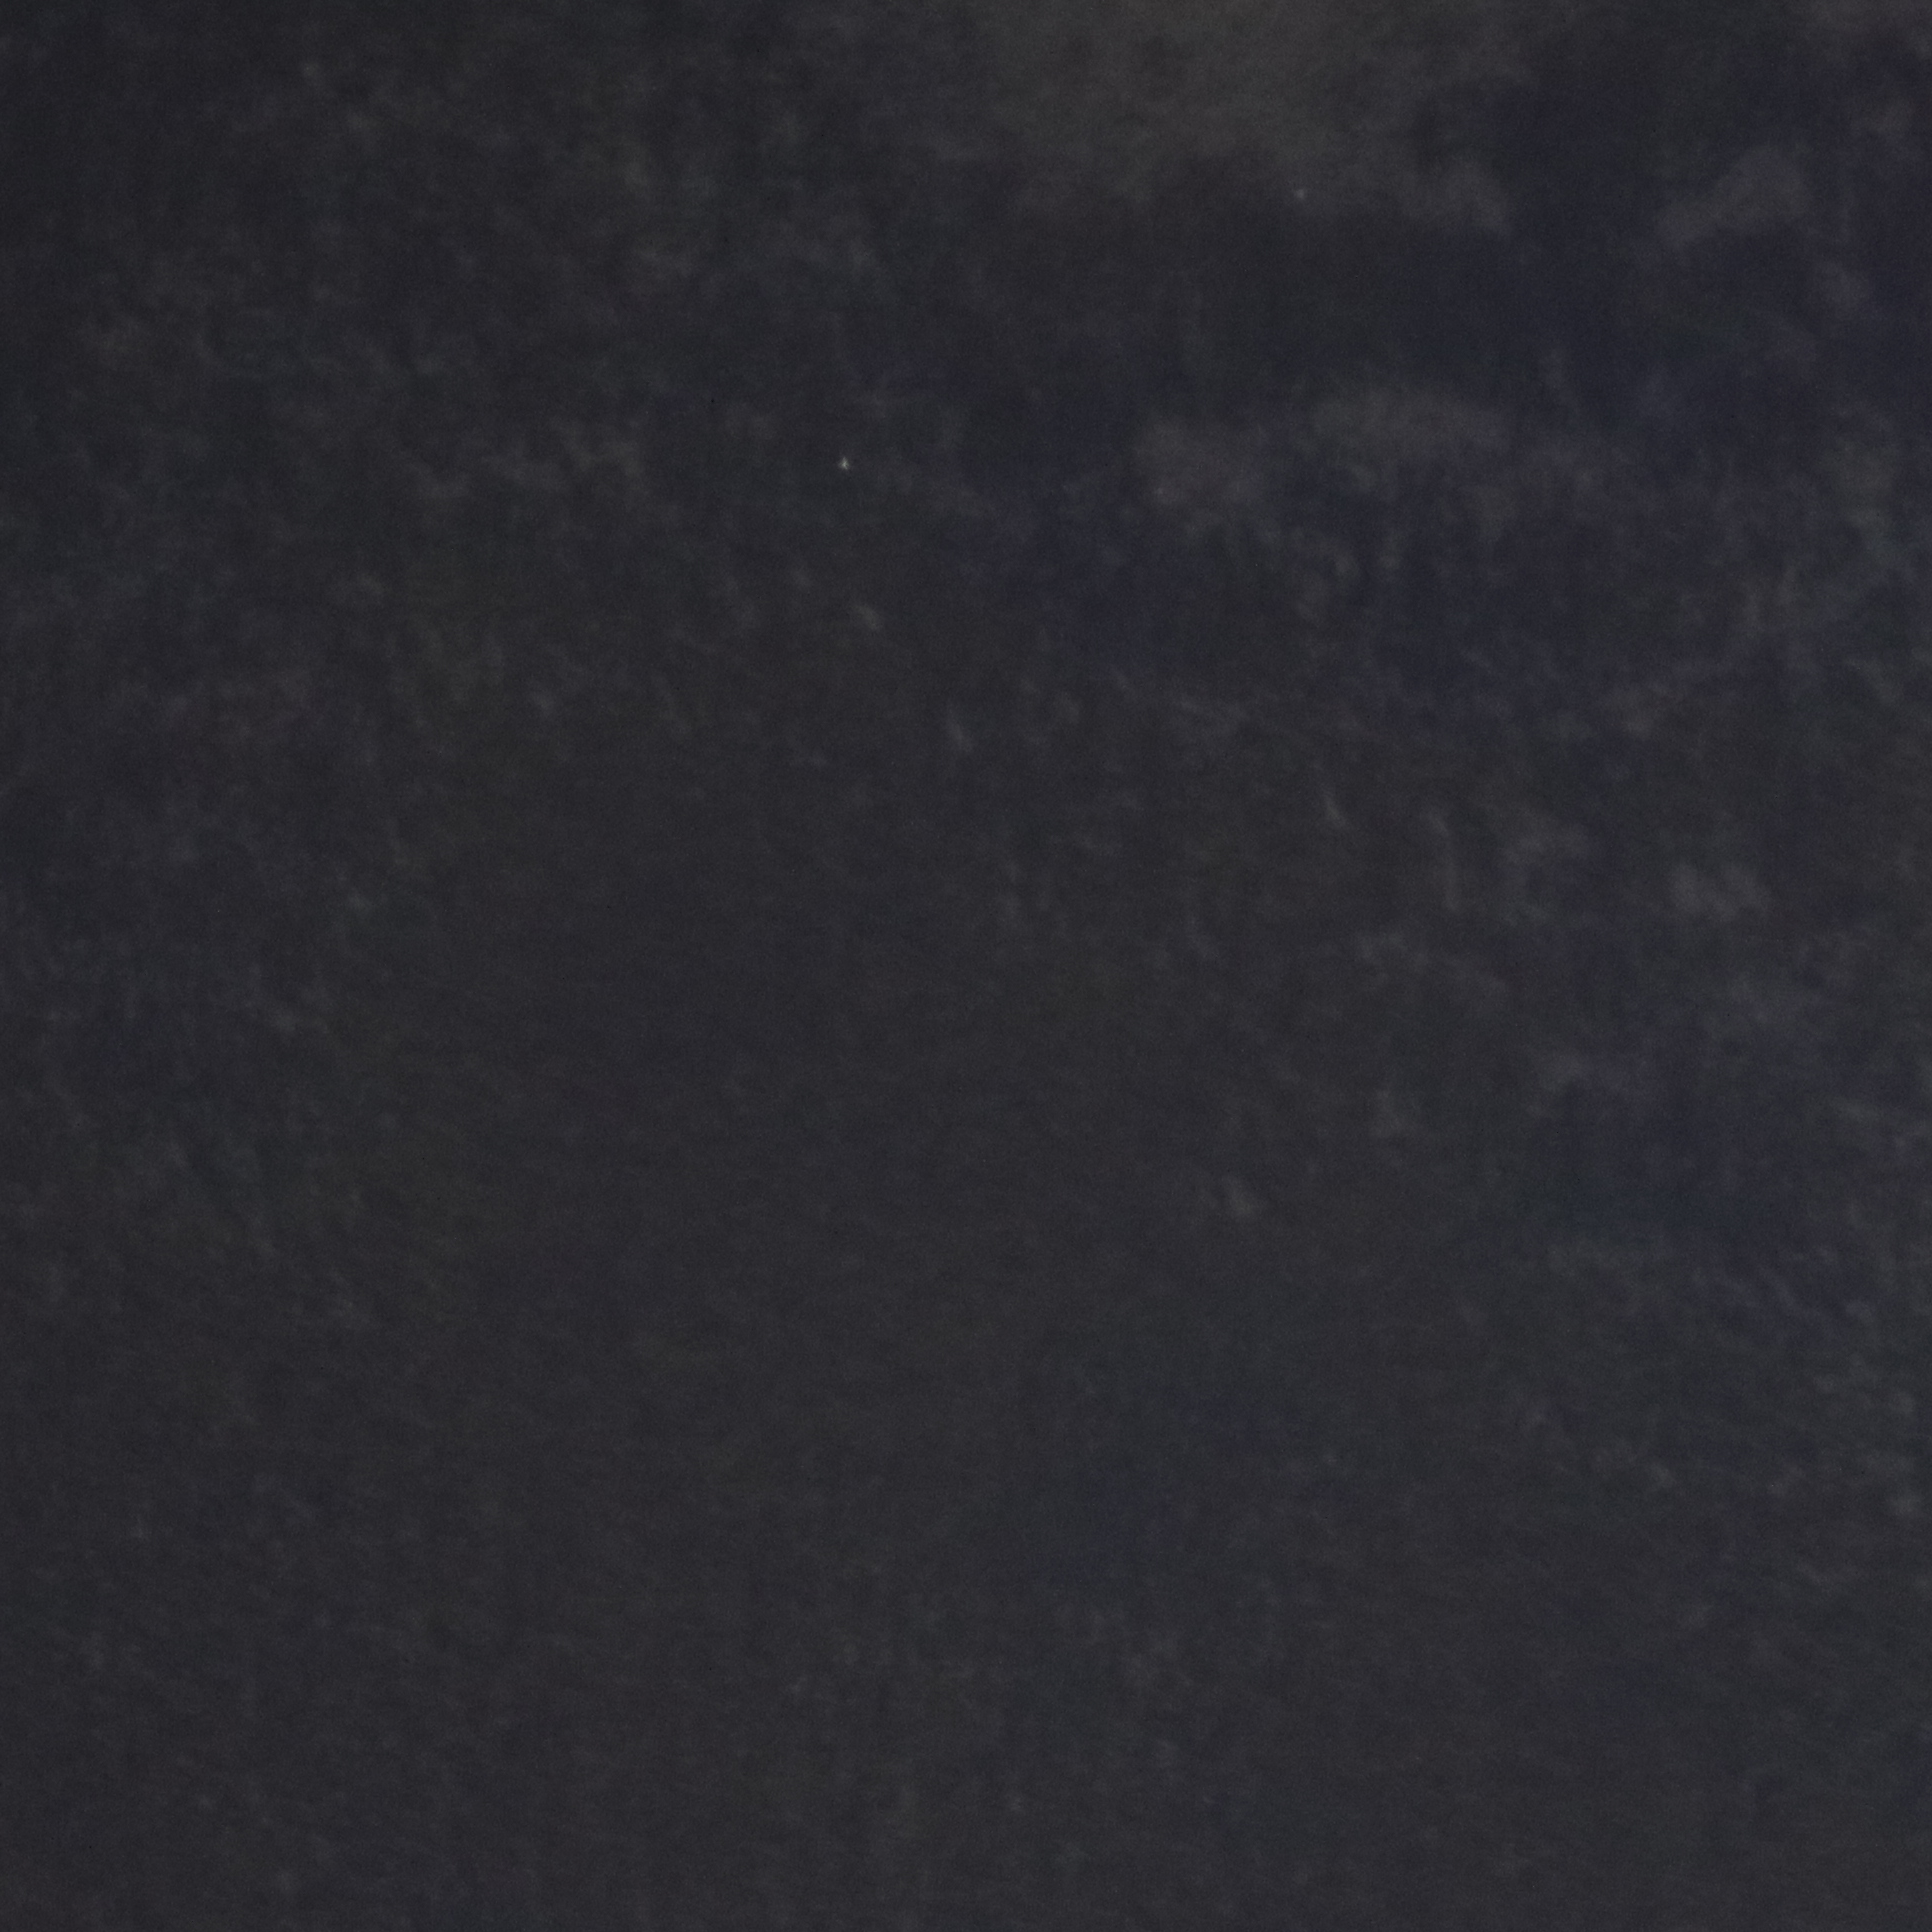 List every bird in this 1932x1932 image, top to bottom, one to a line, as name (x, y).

None